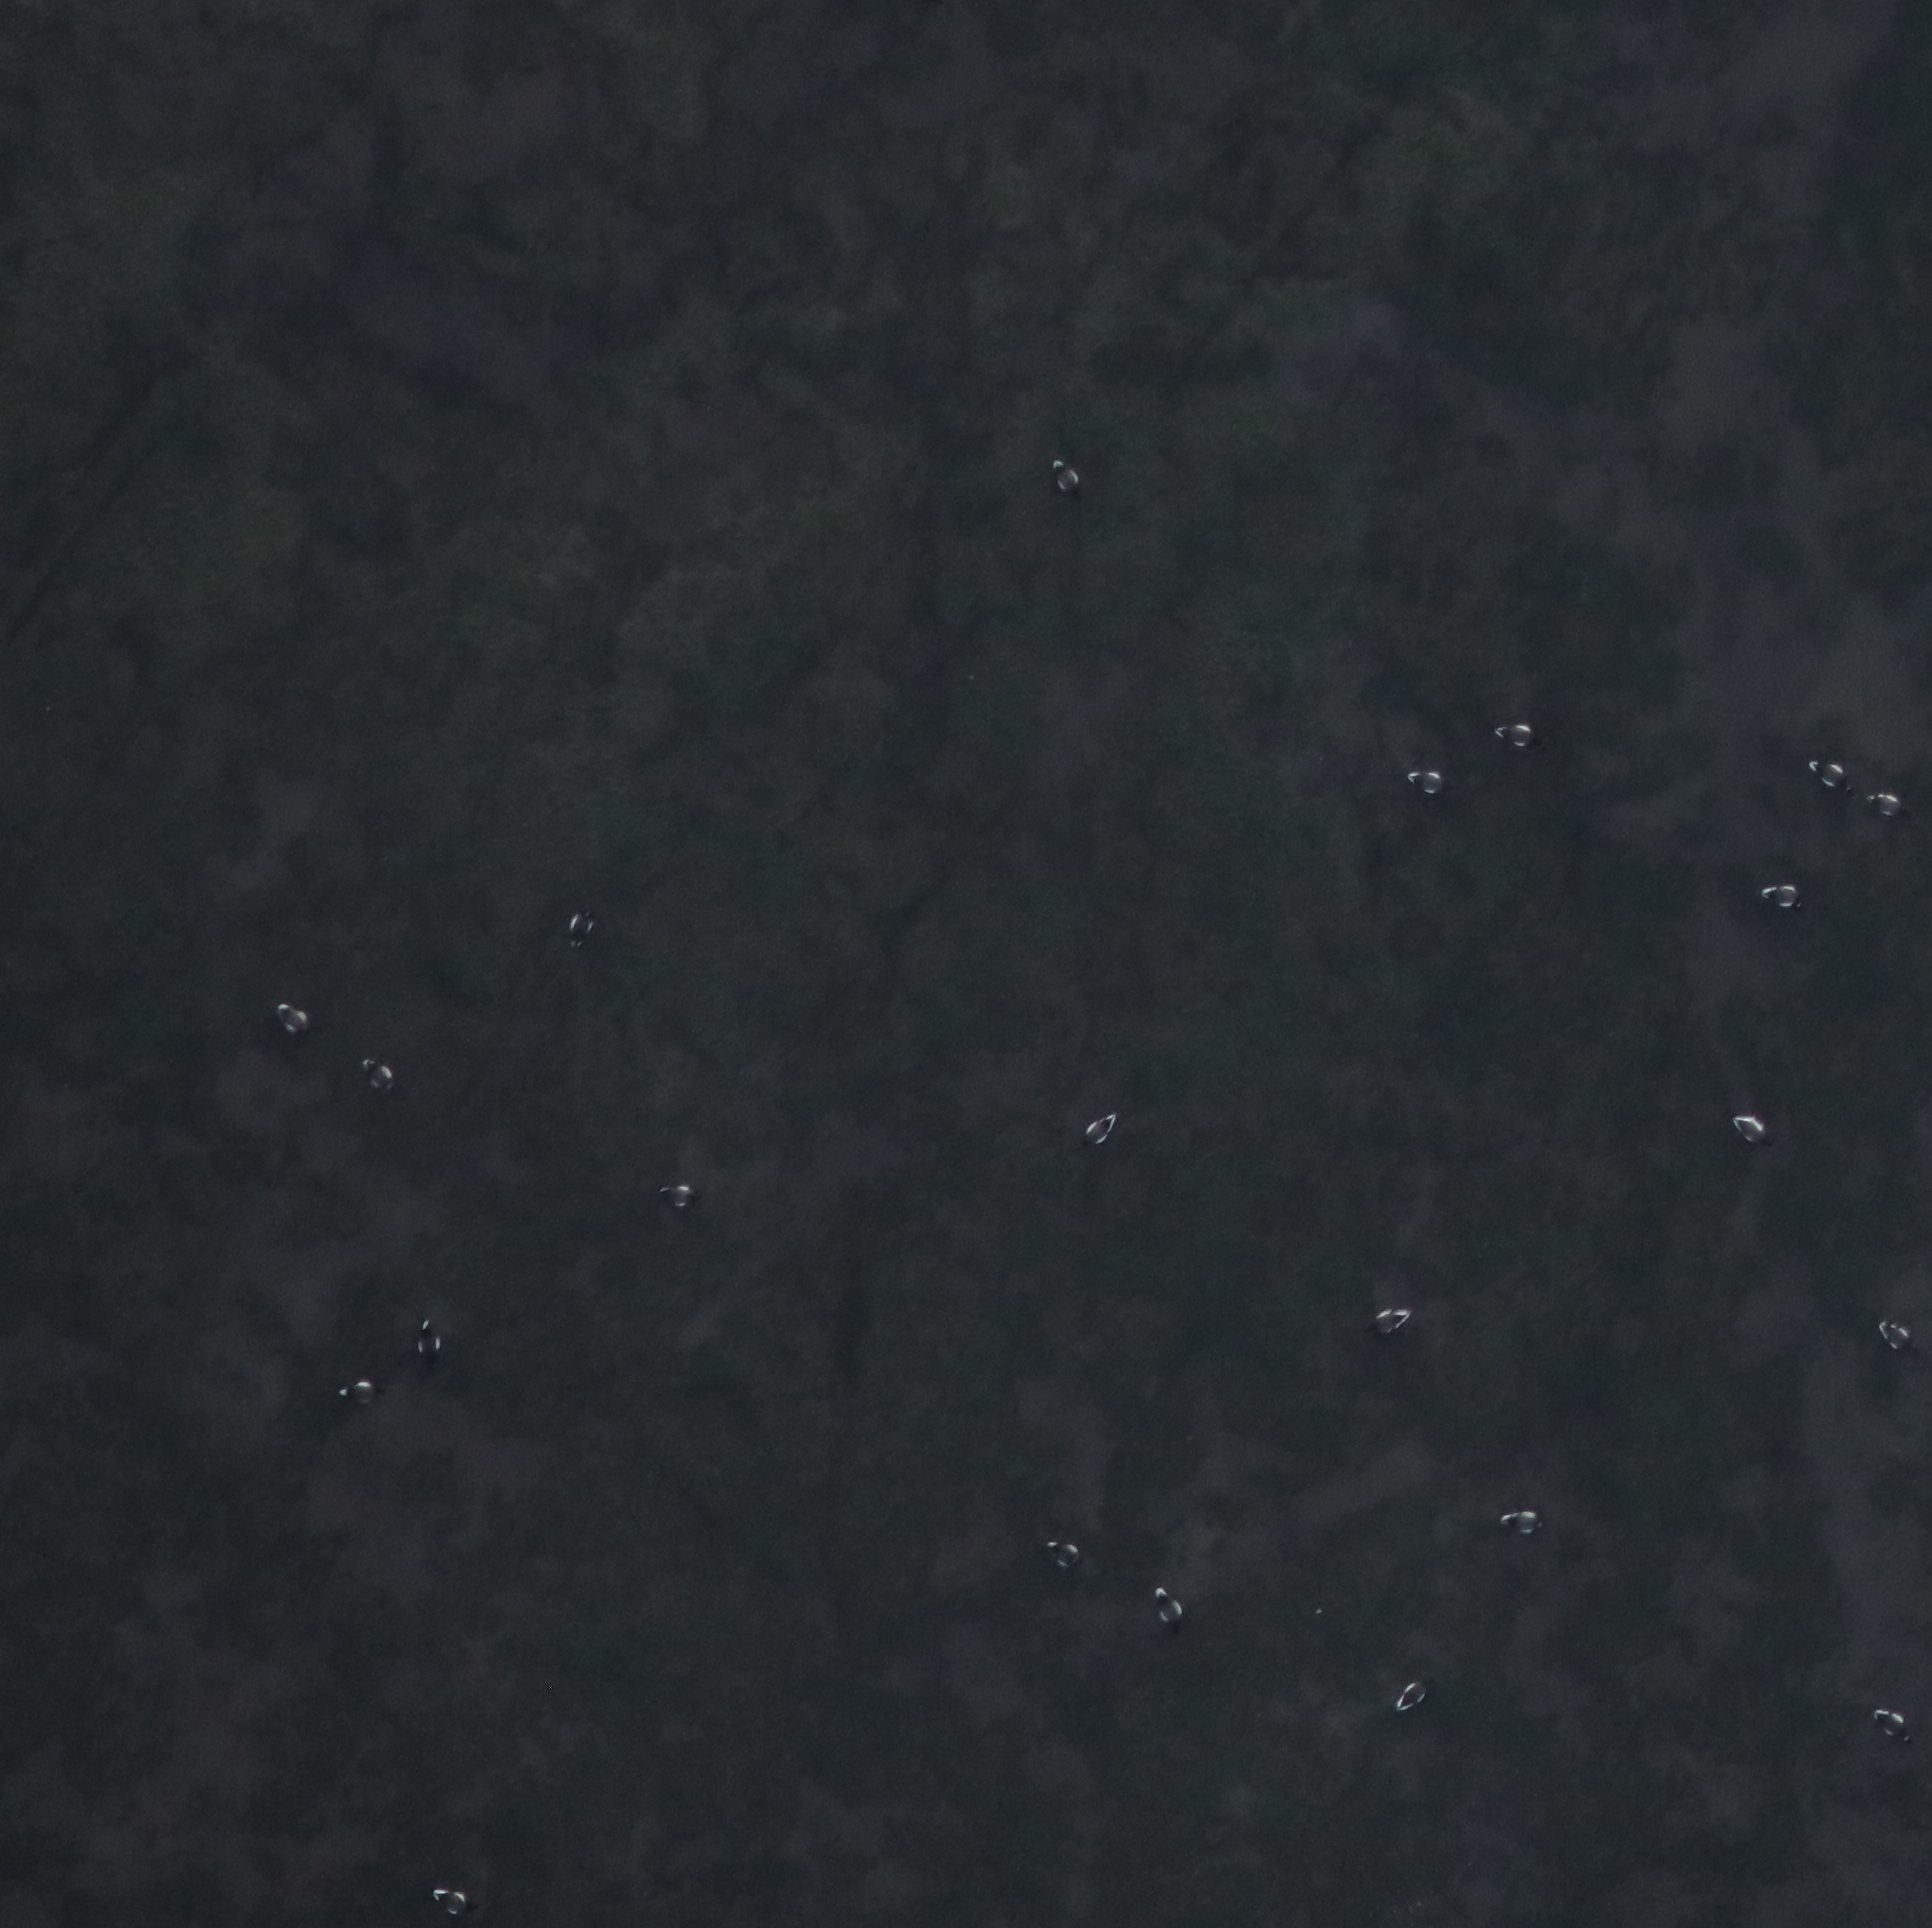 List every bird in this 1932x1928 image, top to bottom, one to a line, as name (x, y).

brant (1066, 476)
brant (1518, 735)
brant (1831, 773)
brant (1429, 781)
brant (1888, 804)
brant (1782, 895)
brant (583, 927)
brant (294, 1018)
brant (379, 1077)
brant (1751, 1128)
brant (1101, 1130)
brant (679, 1195)
brant (1391, 1318)
brant (1895, 1334)
brant (428, 1344)
brant (364, 1390)
brant (1522, 1520)
brant (1064, 1555)
brant (1168, 1607)
brant (1412, 1694)
brant (1890, 1722)
brant (452, 1902)